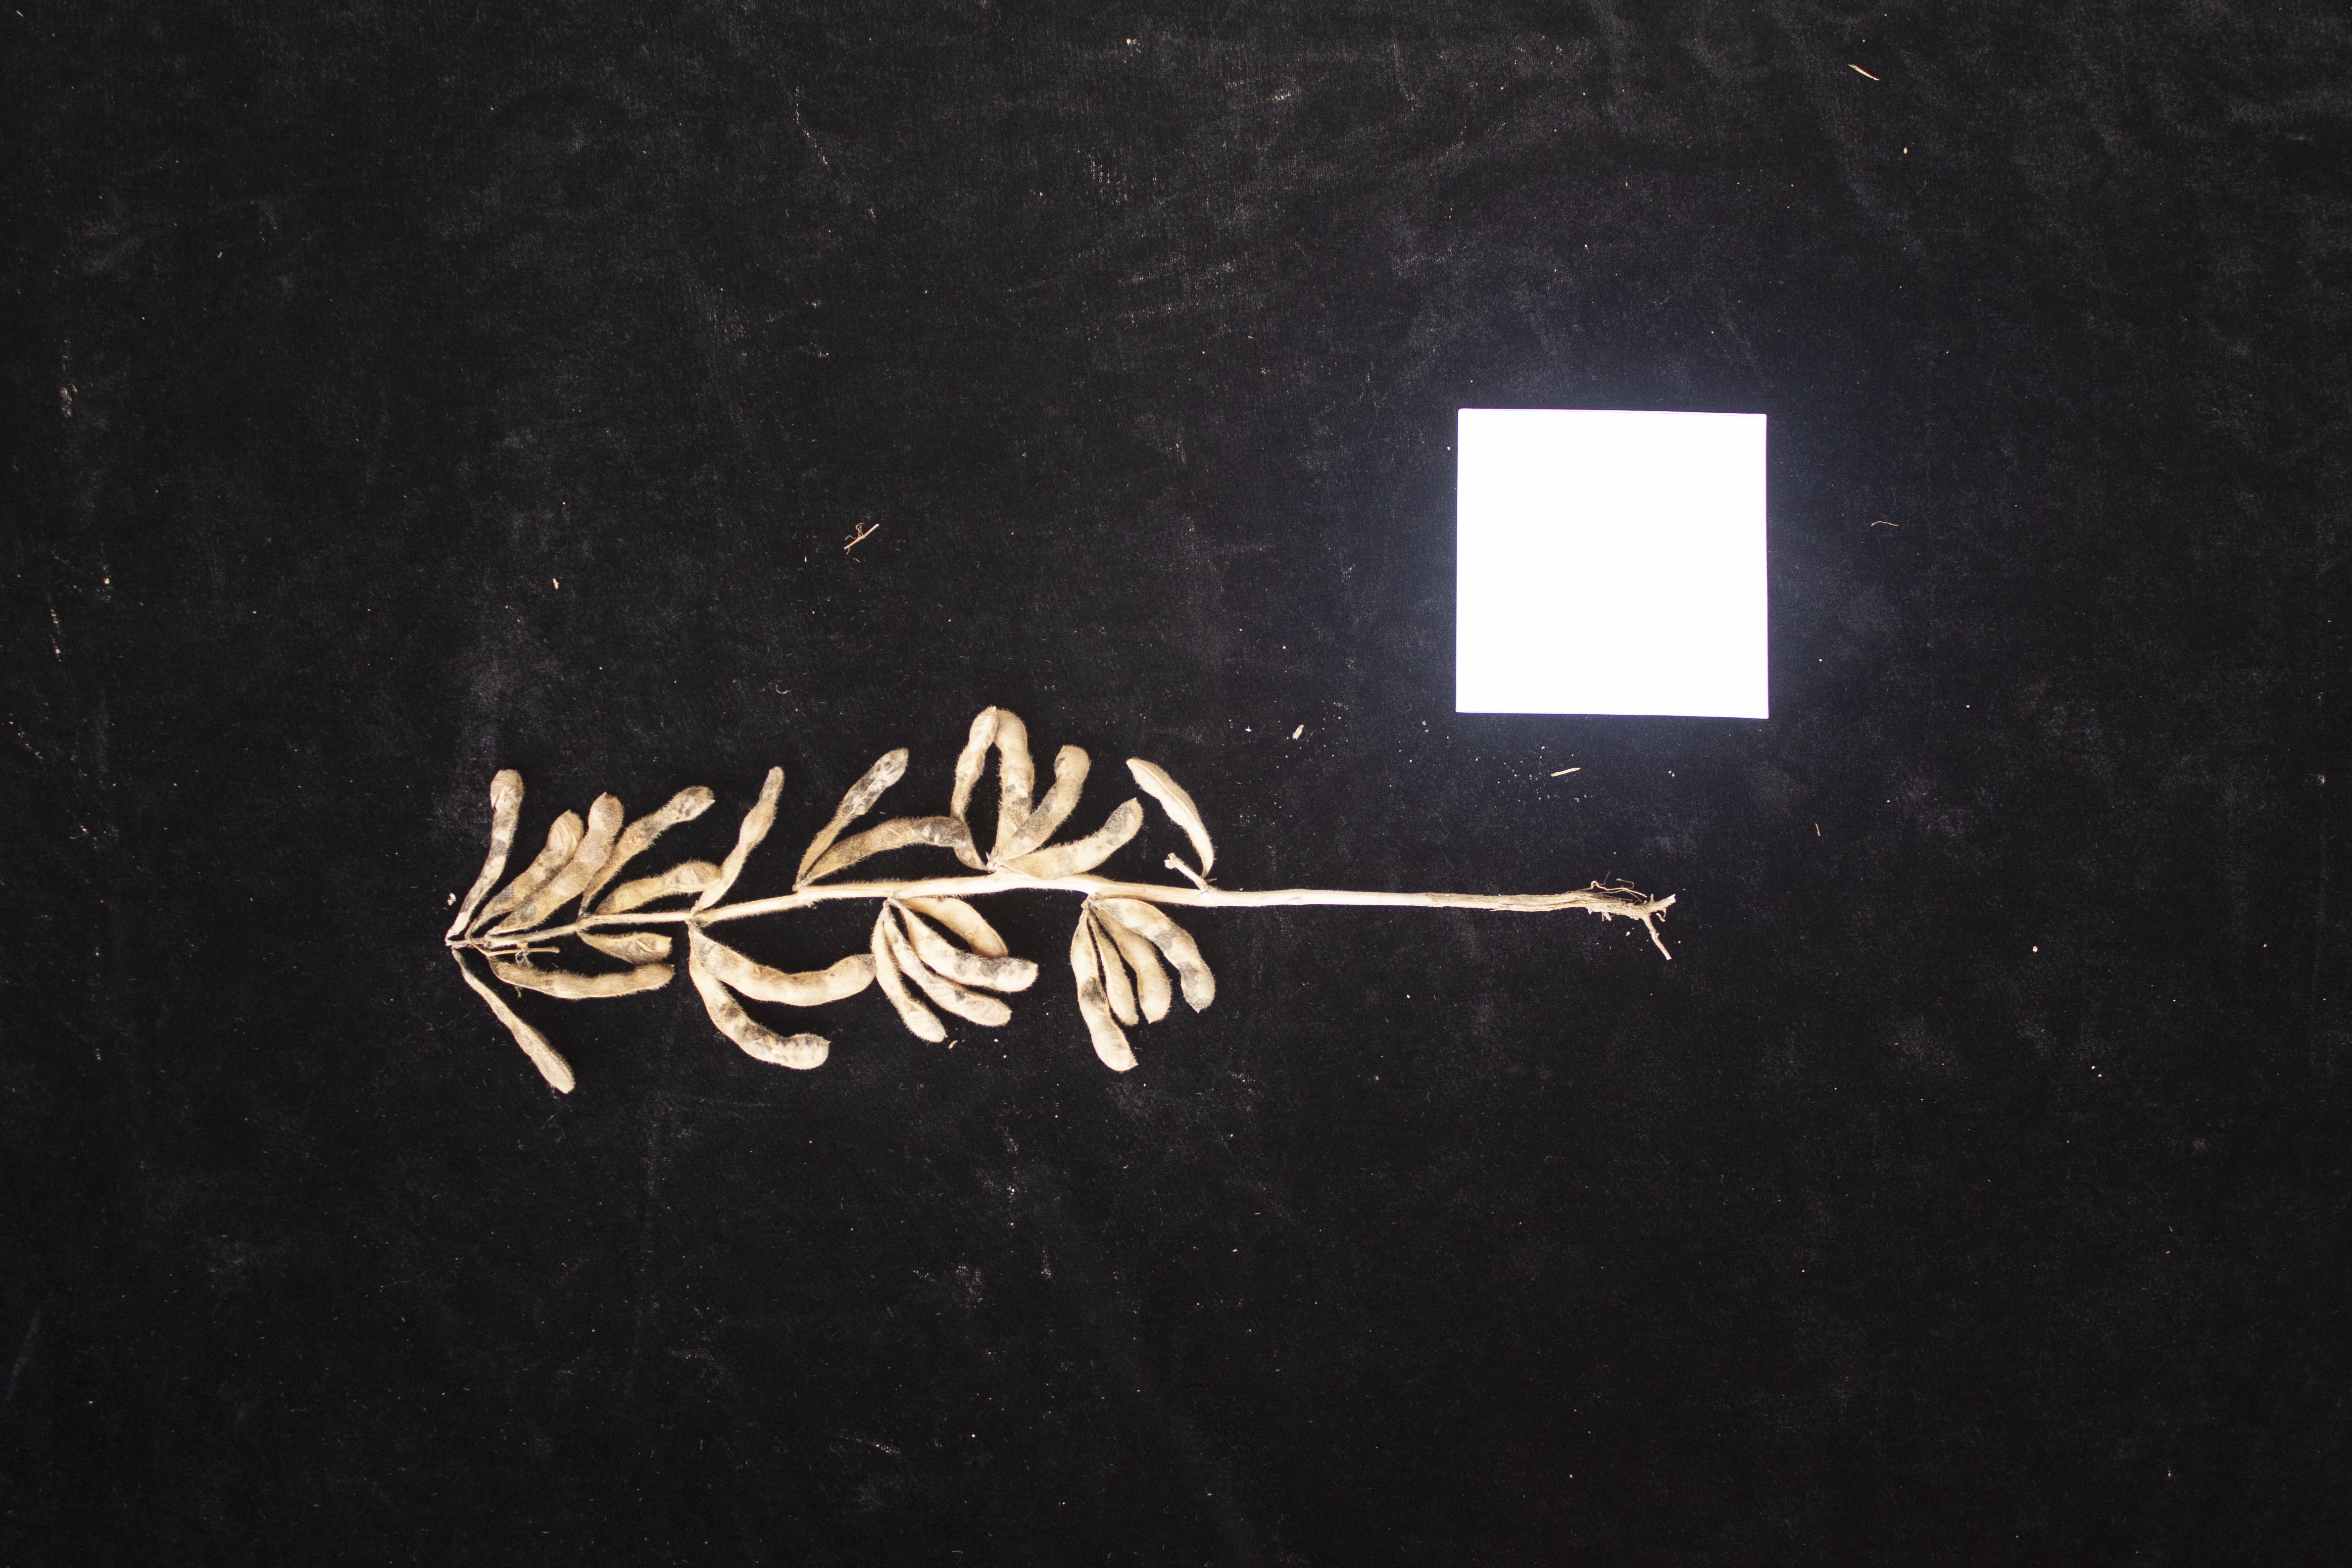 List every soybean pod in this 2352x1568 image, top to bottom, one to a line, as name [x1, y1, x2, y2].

soybean pod [950, 706, 1000, 873]
soybean pod [992, 710, 1034, 858]
soybean pod [989, 748, 1091, 870]
soybean pod [796, 750, 907, 887]
soybean pod [1125, 759, 1214, 879]
soybean pod [692, 768, 784, 913]
soybean pod [445, 772, 525, 942]
soybean pod [580, 787, 716, 911]
soybean pod [486, 794, 623, 937]
soybean pod [1000, 800, 1143, 880]
soybean pod [465, 813, 584, 939]
soybean pod [798, 816, 966, 888]
soybean pod [594, 862, 725, 917]
soybean pod [902, 900, 1010, 959]
soybean pod [891, 900, 1037, 994]
soybean pod [1091, 901, 1214, 1013]
soybean pod [1070, 903, 1137, 1074]
soybean pod [884, 906, 1011, 1029]
soybean pod [871, 909, 946, 1043]
soybean pod [1090, 910, 1172, 1026]
soybean pod [1091, 916, 1136, 1027]
soybean pod [691, 927, 875, 1007]
soybean pod [578, 932, 672, 965]
soybean pod [690, 948, 829, 1071]
soybean pod [485, 955, 674, 1000]
soybean pod [458, 958, 575, 1096]